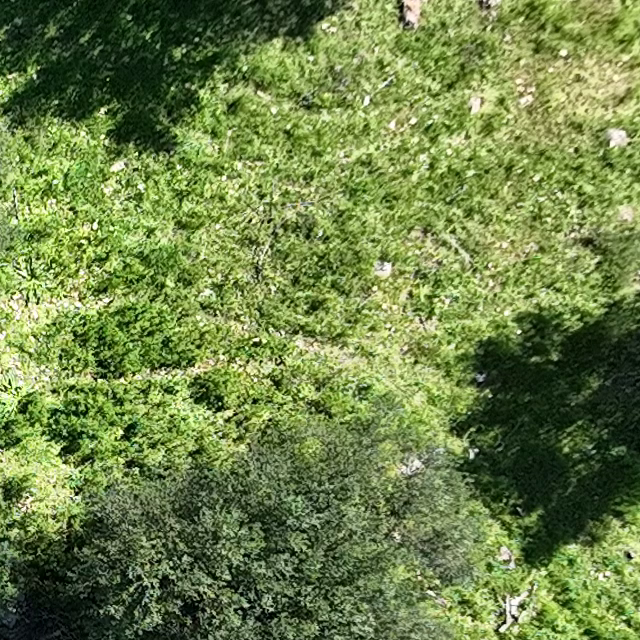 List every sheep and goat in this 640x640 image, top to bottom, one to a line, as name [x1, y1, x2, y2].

sheep [0, 624, 20, 639]